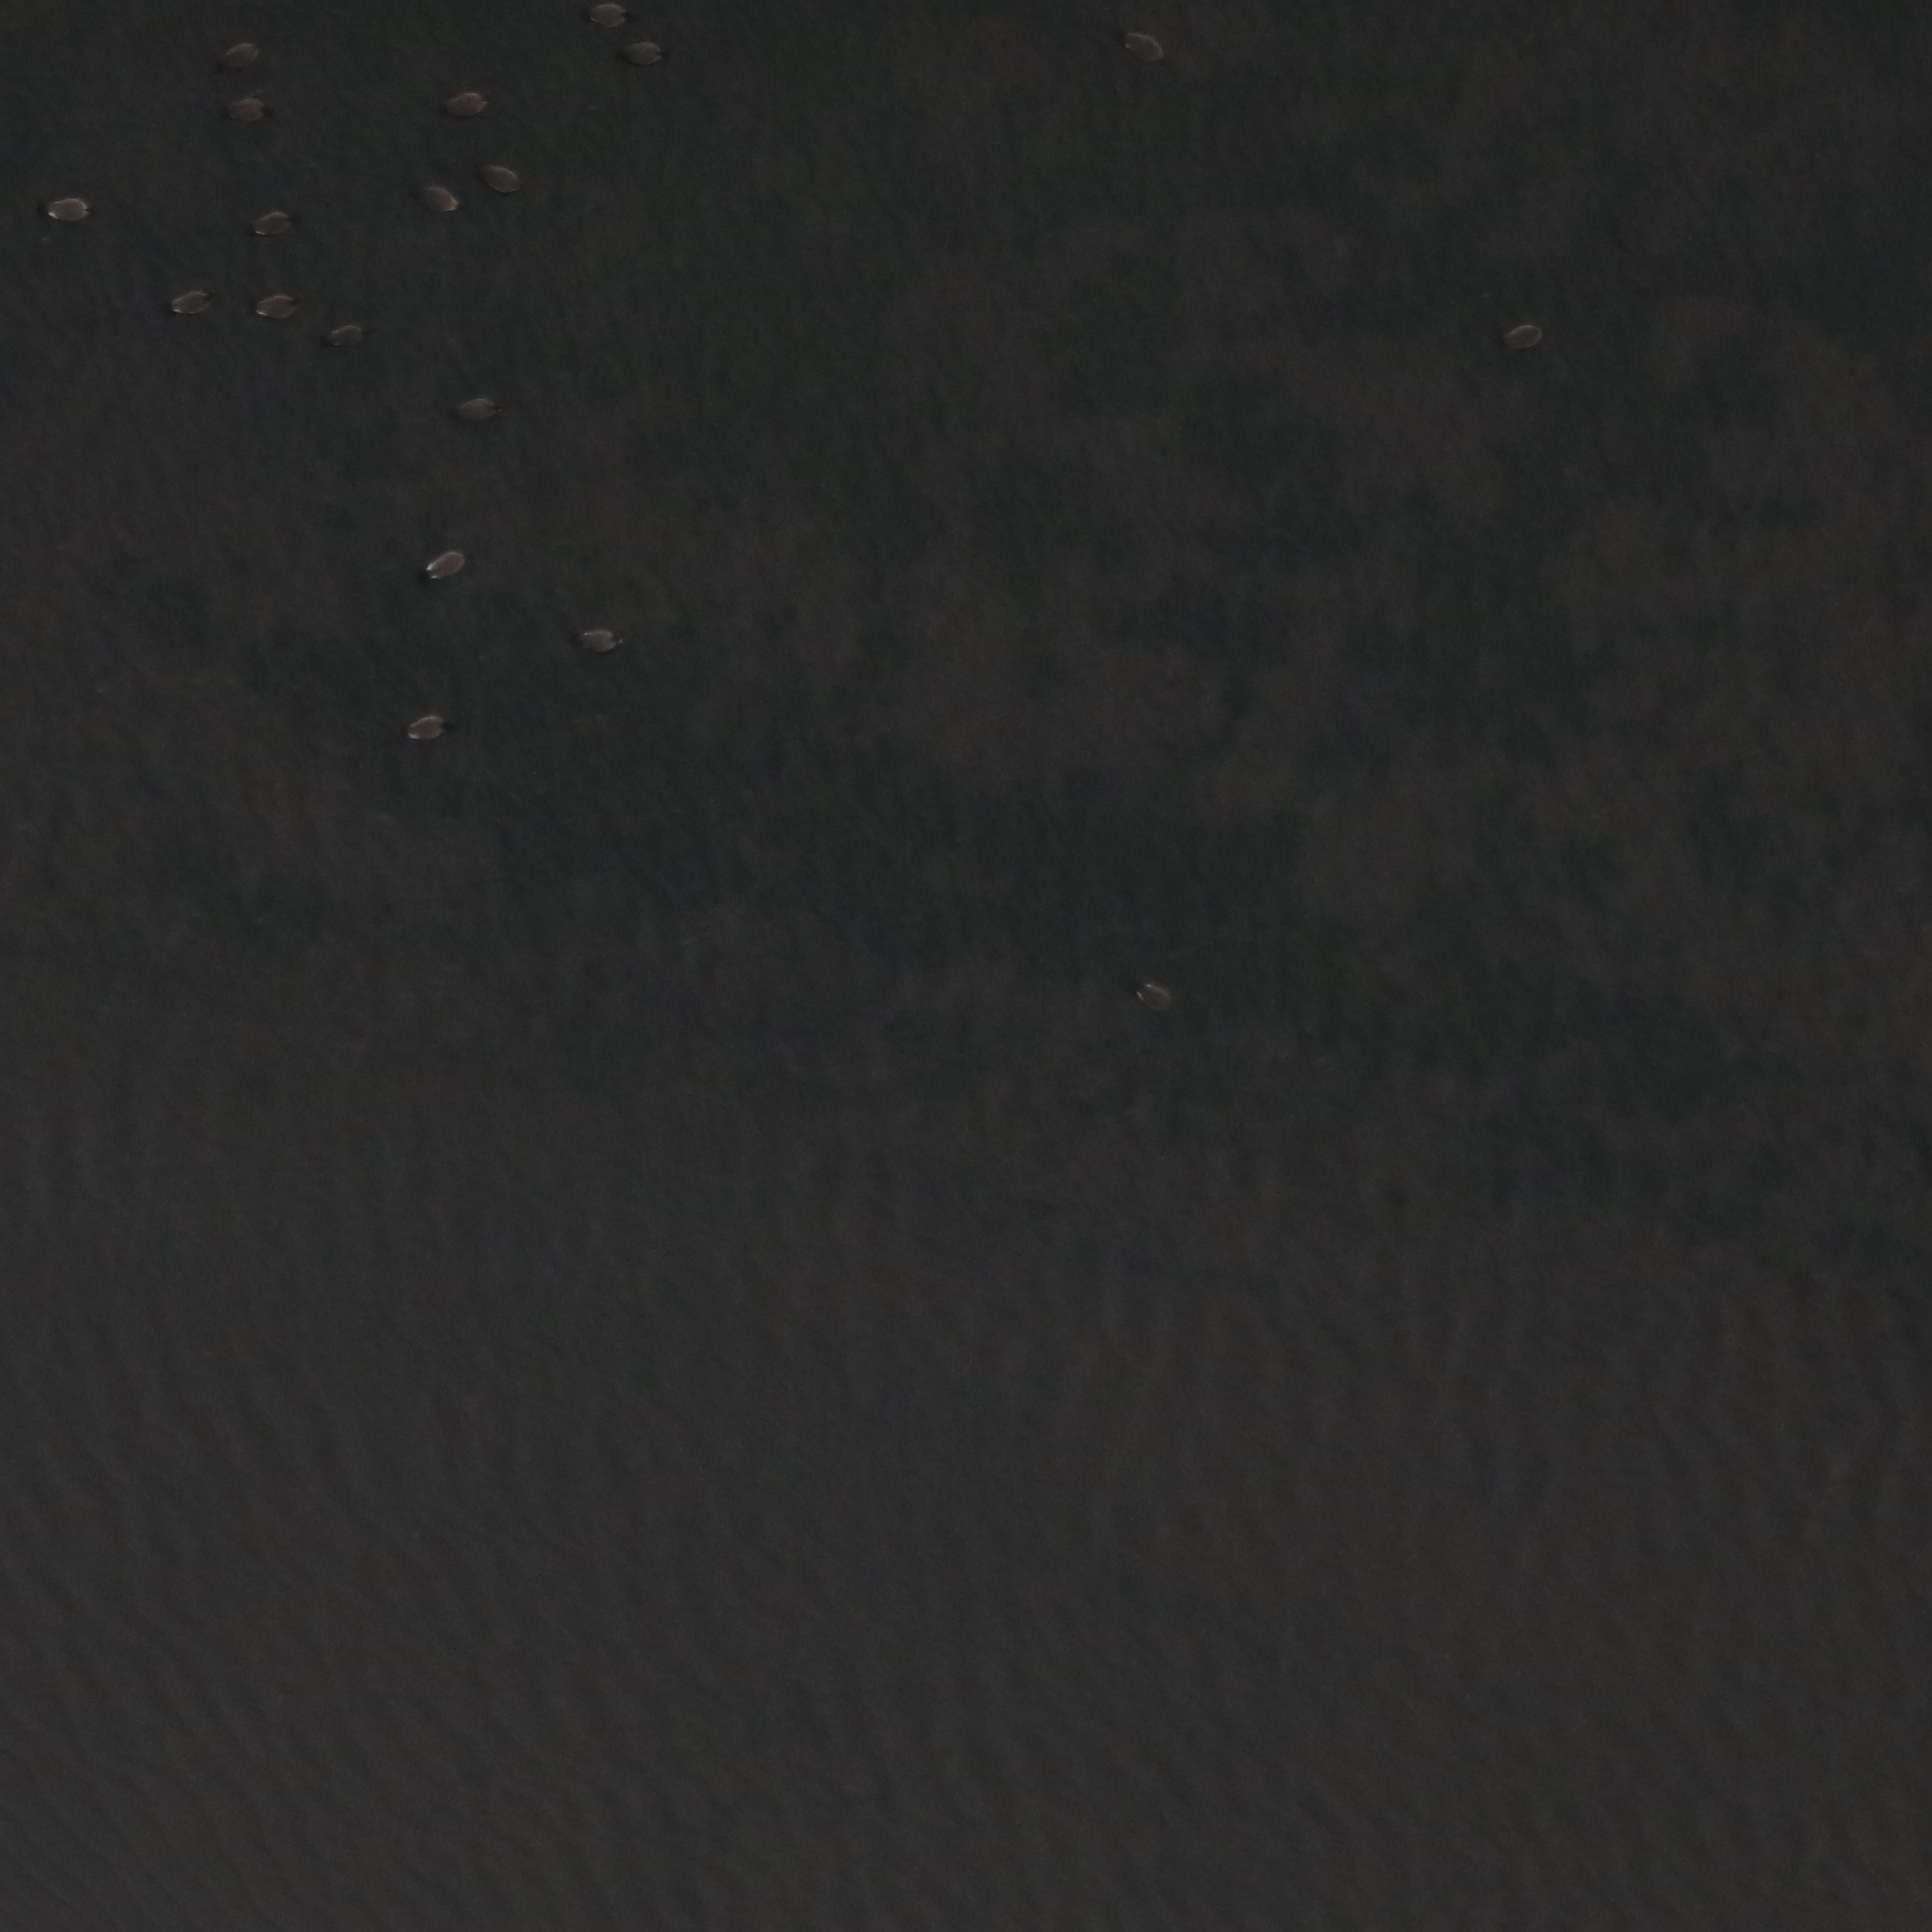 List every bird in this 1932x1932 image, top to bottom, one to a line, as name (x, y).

Canada goose (610, 20)
Canada goose (649, 48)
Canada goose (243, 62)
Canada goose (465, 103)
Canada goose (245, 109)
Canada goose (501, 181)
Canada goose (438, 198)
Canada goose (70, 211)
Canada goose (269, 224)
Canada goose (190, 304)
Canada goose (277, 308)
Canada goose (352, 331)
Canada goose (1523, 336)
Canada goose (476, 412)
Canada goose (445, 564)
Canada goose (595, 640)
Canada goose (435, 725)
Canada goose (1156, 996)